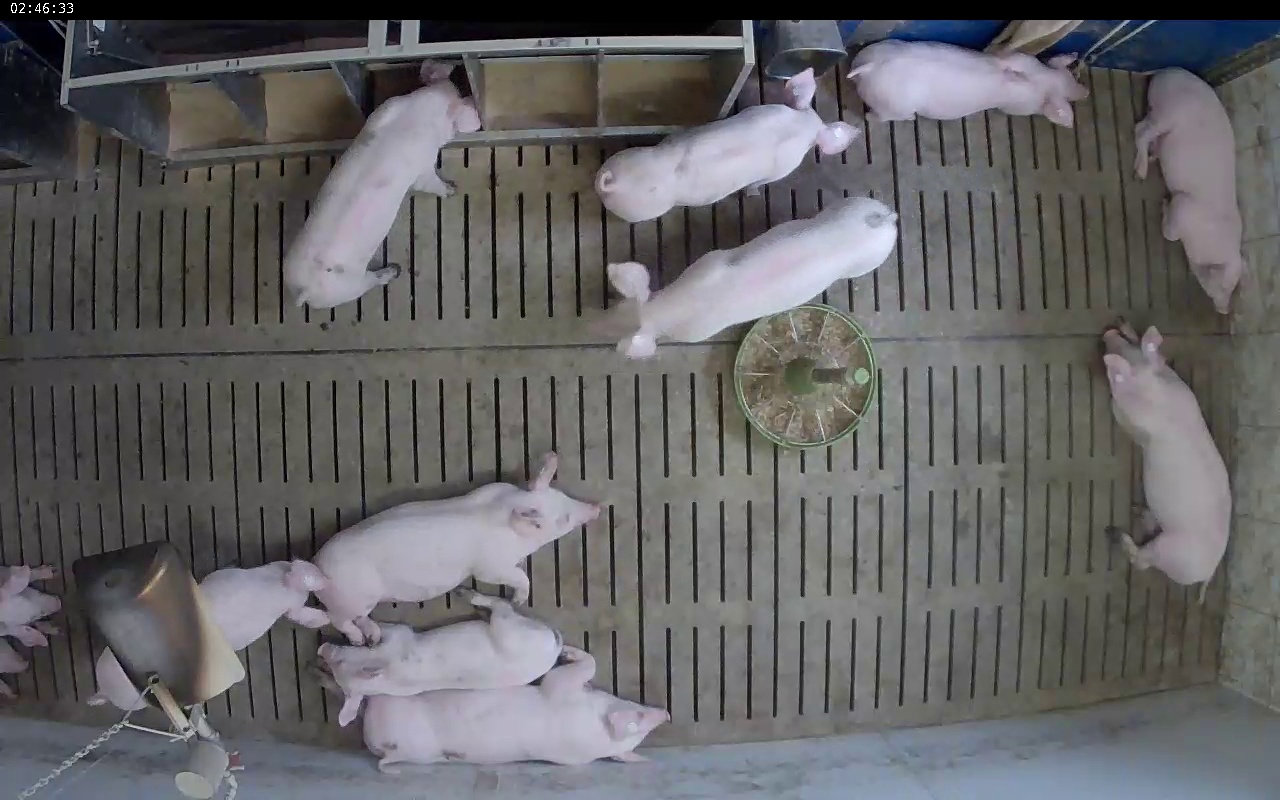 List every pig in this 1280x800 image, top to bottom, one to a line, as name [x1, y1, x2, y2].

pig [846, 38, 1093, 129]
pig [284, 57, 482, 310]
pig [1130, 64, 1248, 315]
pig [593, 68, 861, 224]
pig [587, 194, 901, 359]
pig [1101, 317, 1234, 602]
pig [309, 453, 603, 648]
pig [86, 559, 333, 712]
pig [1, 565, 64, 649]
pig [312, 587, 563, 728]
pig [360, 644, 671, 776]